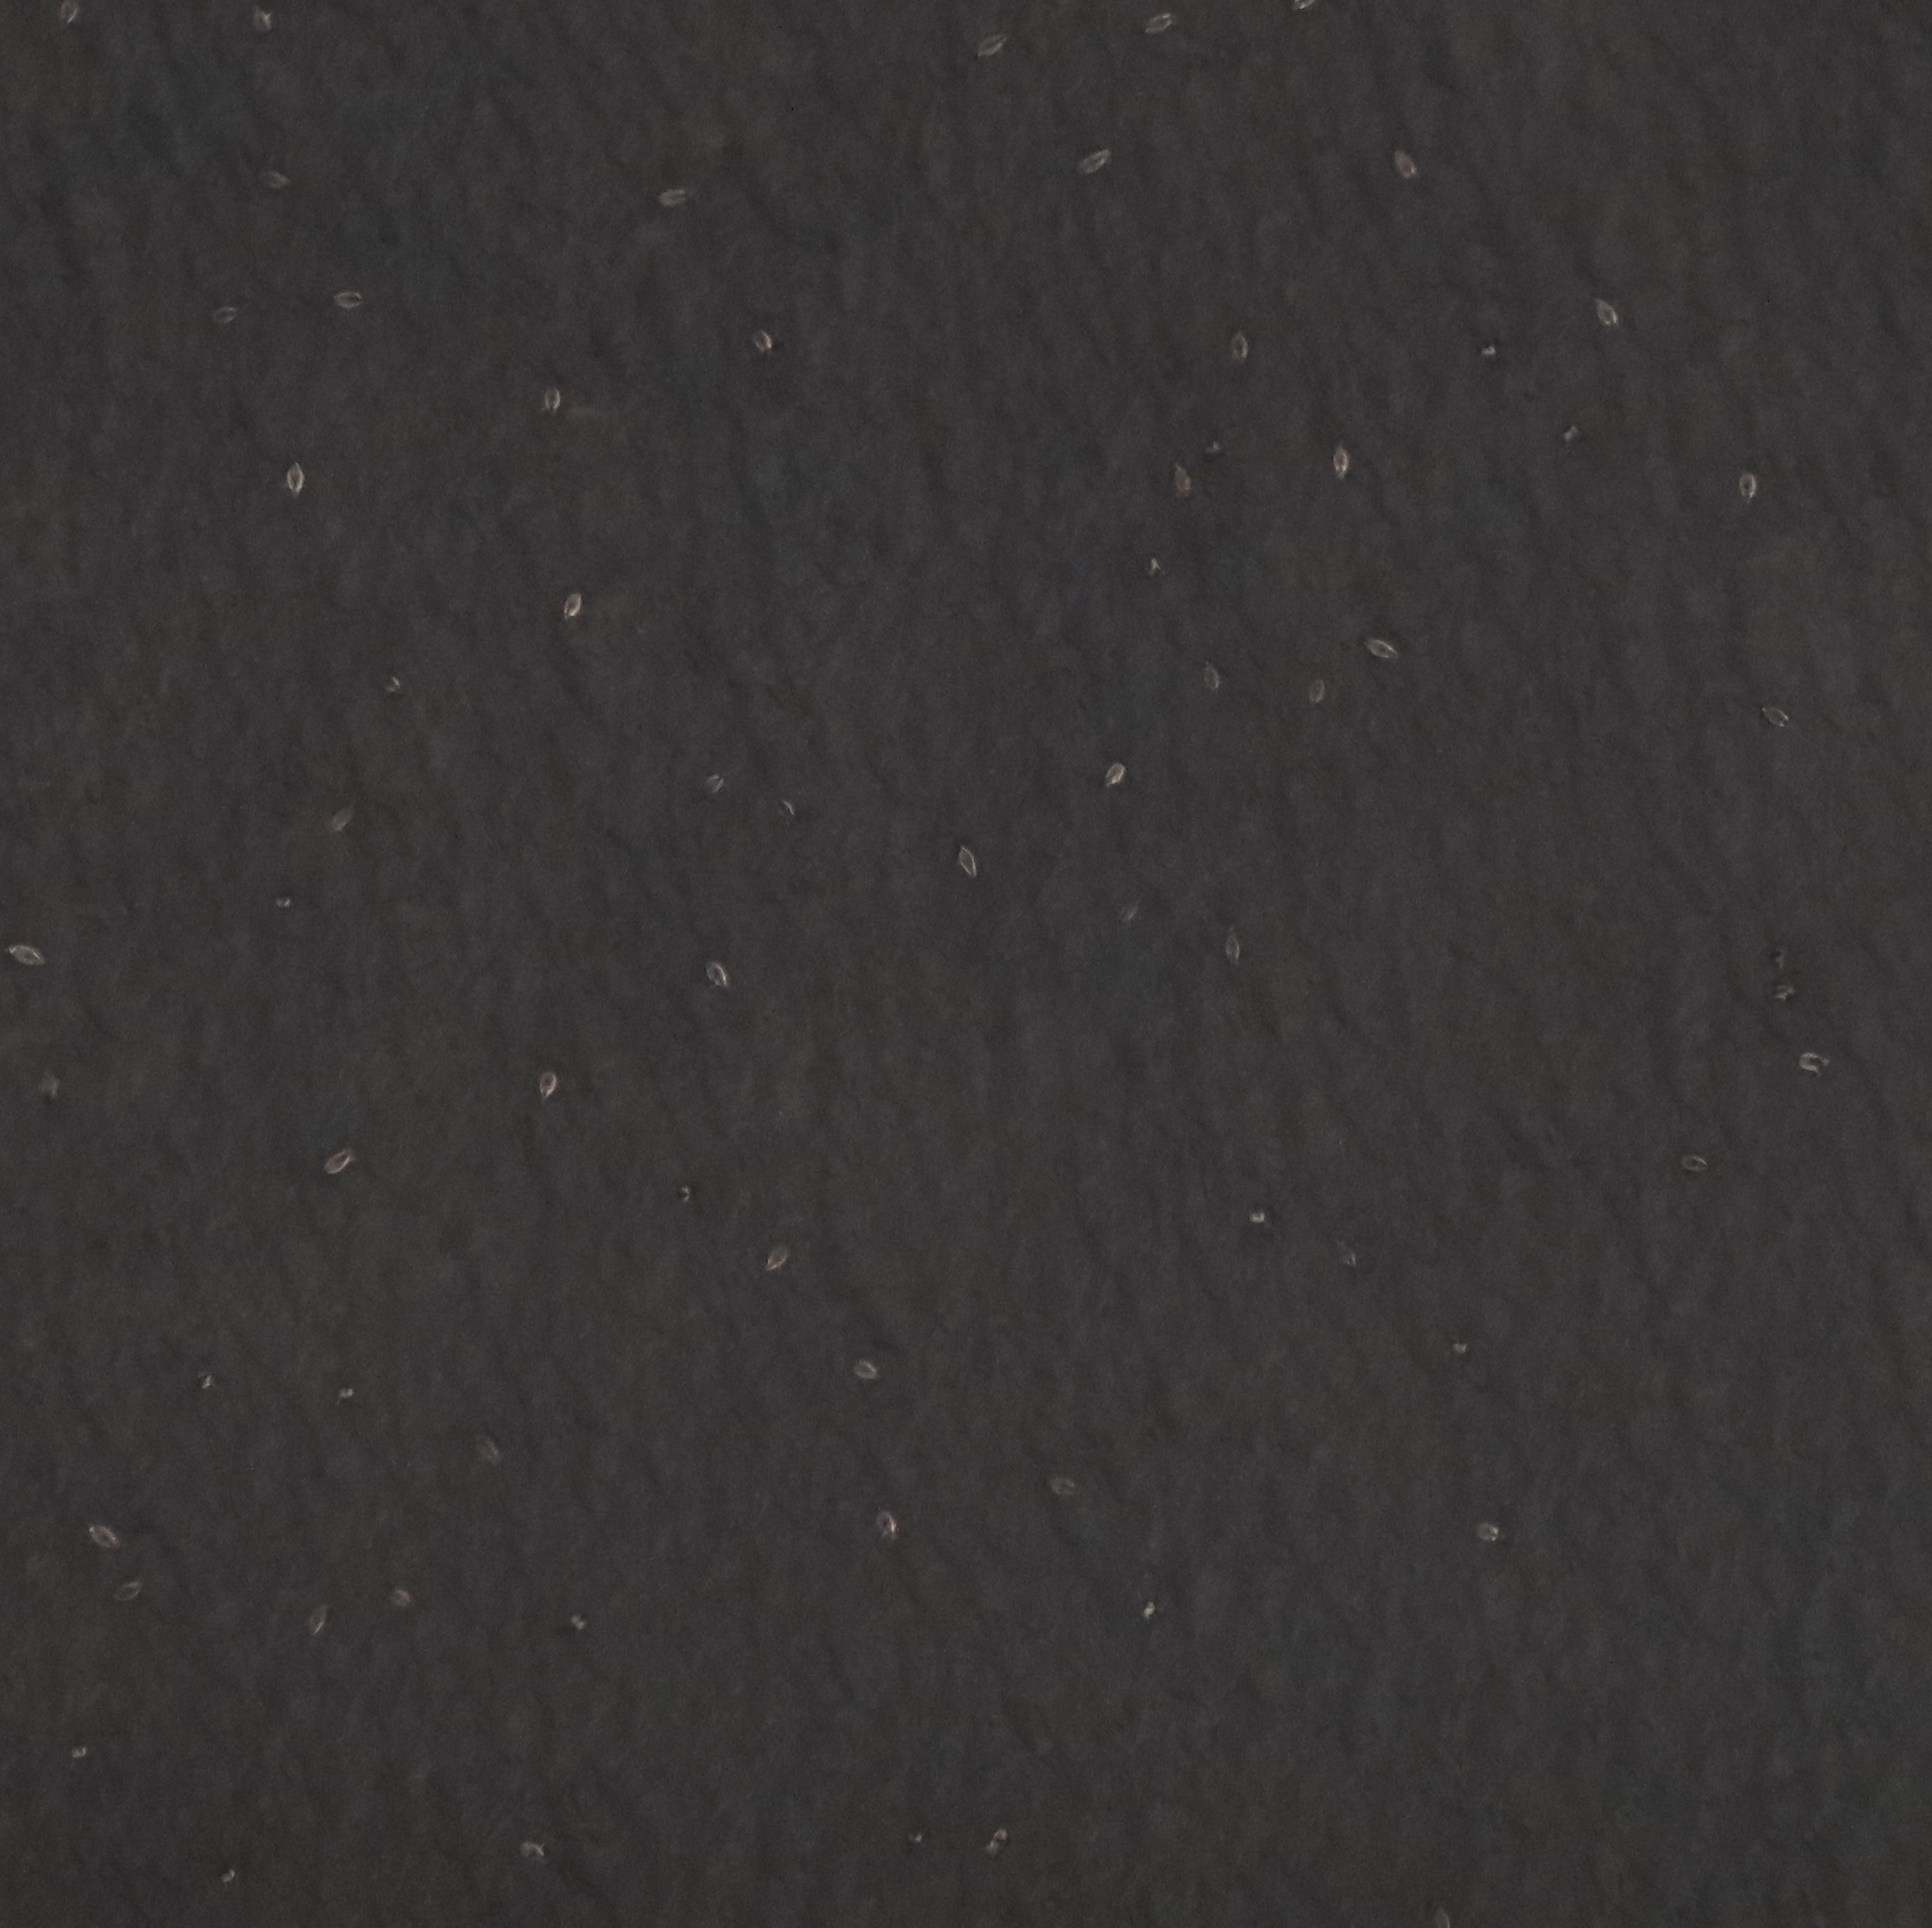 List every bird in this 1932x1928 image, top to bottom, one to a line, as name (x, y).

other bird (1308, 1)
other bird (70, 10)
other bird (264, 20)
other bird (1164, 23)
other bird (988, 46)
other bird (1093, 166)
other bird (1406, 166)
other bird (270, 179)
other bird (673, 198)
other bird (347, 300)
other bird (1605, 312)
other bird (225, 315)
other bird (766, 341)
other bird (1487, 347)
other bird (1241, 349)
other bird (553, 399)
other bird (1568, 431)
other bird (1212, 449)
other bird (1342, 463)
other bird (296, 478)
other bird (1183, 481)
other bird (1748, 486)
other bird (1156, 572)
other bird (574, 606)
other bird (1380, 649)
other bird (1211, 677)
other bird (392, 685)
other bird (1317, 690)
other bird (1777, 714)
other bird (1115, 773)
other bird (710, 785)
other bird (787, 810)
other bird (344, 819)
other bird (968, 863)
other bird (283, 899)
other bird (1130, 912)
other bird (1234, 949)
other bird (25, 952)
other bird (1779, 957)
other bird (718, 973)
other bird (1781, 992)
other bird (1812, 1062)
other bird (552, 1083)
other bird (51, 1086)
other bird (341, 1161)
other bird (1692, 1165)
other bird (683, 1192)
other bird (1258, 1216)
other bird (778, 1254)
other bird (1347, 1257)
other bird (1461, 1348)
other bird (867, 1366)
other bird (207, 1377)
other bird (343, 1394)
other bird (488, 1449)
other bird (1062, 1487)
other bird (888, 1527)
other bird (1486, 1532)
other bird (103, 1538)
other bird (128, 1589)
other bird (405, 1602)
other bird (1148, 1608)
other bird (320, 1618)
other bird (579, 1624)
other bird (76, 1751)
other bird (913, 1840)
other bird (997, 1841)
other bird (540, 1854)
other bird (227, 1877)
other bird (1441, 1922)